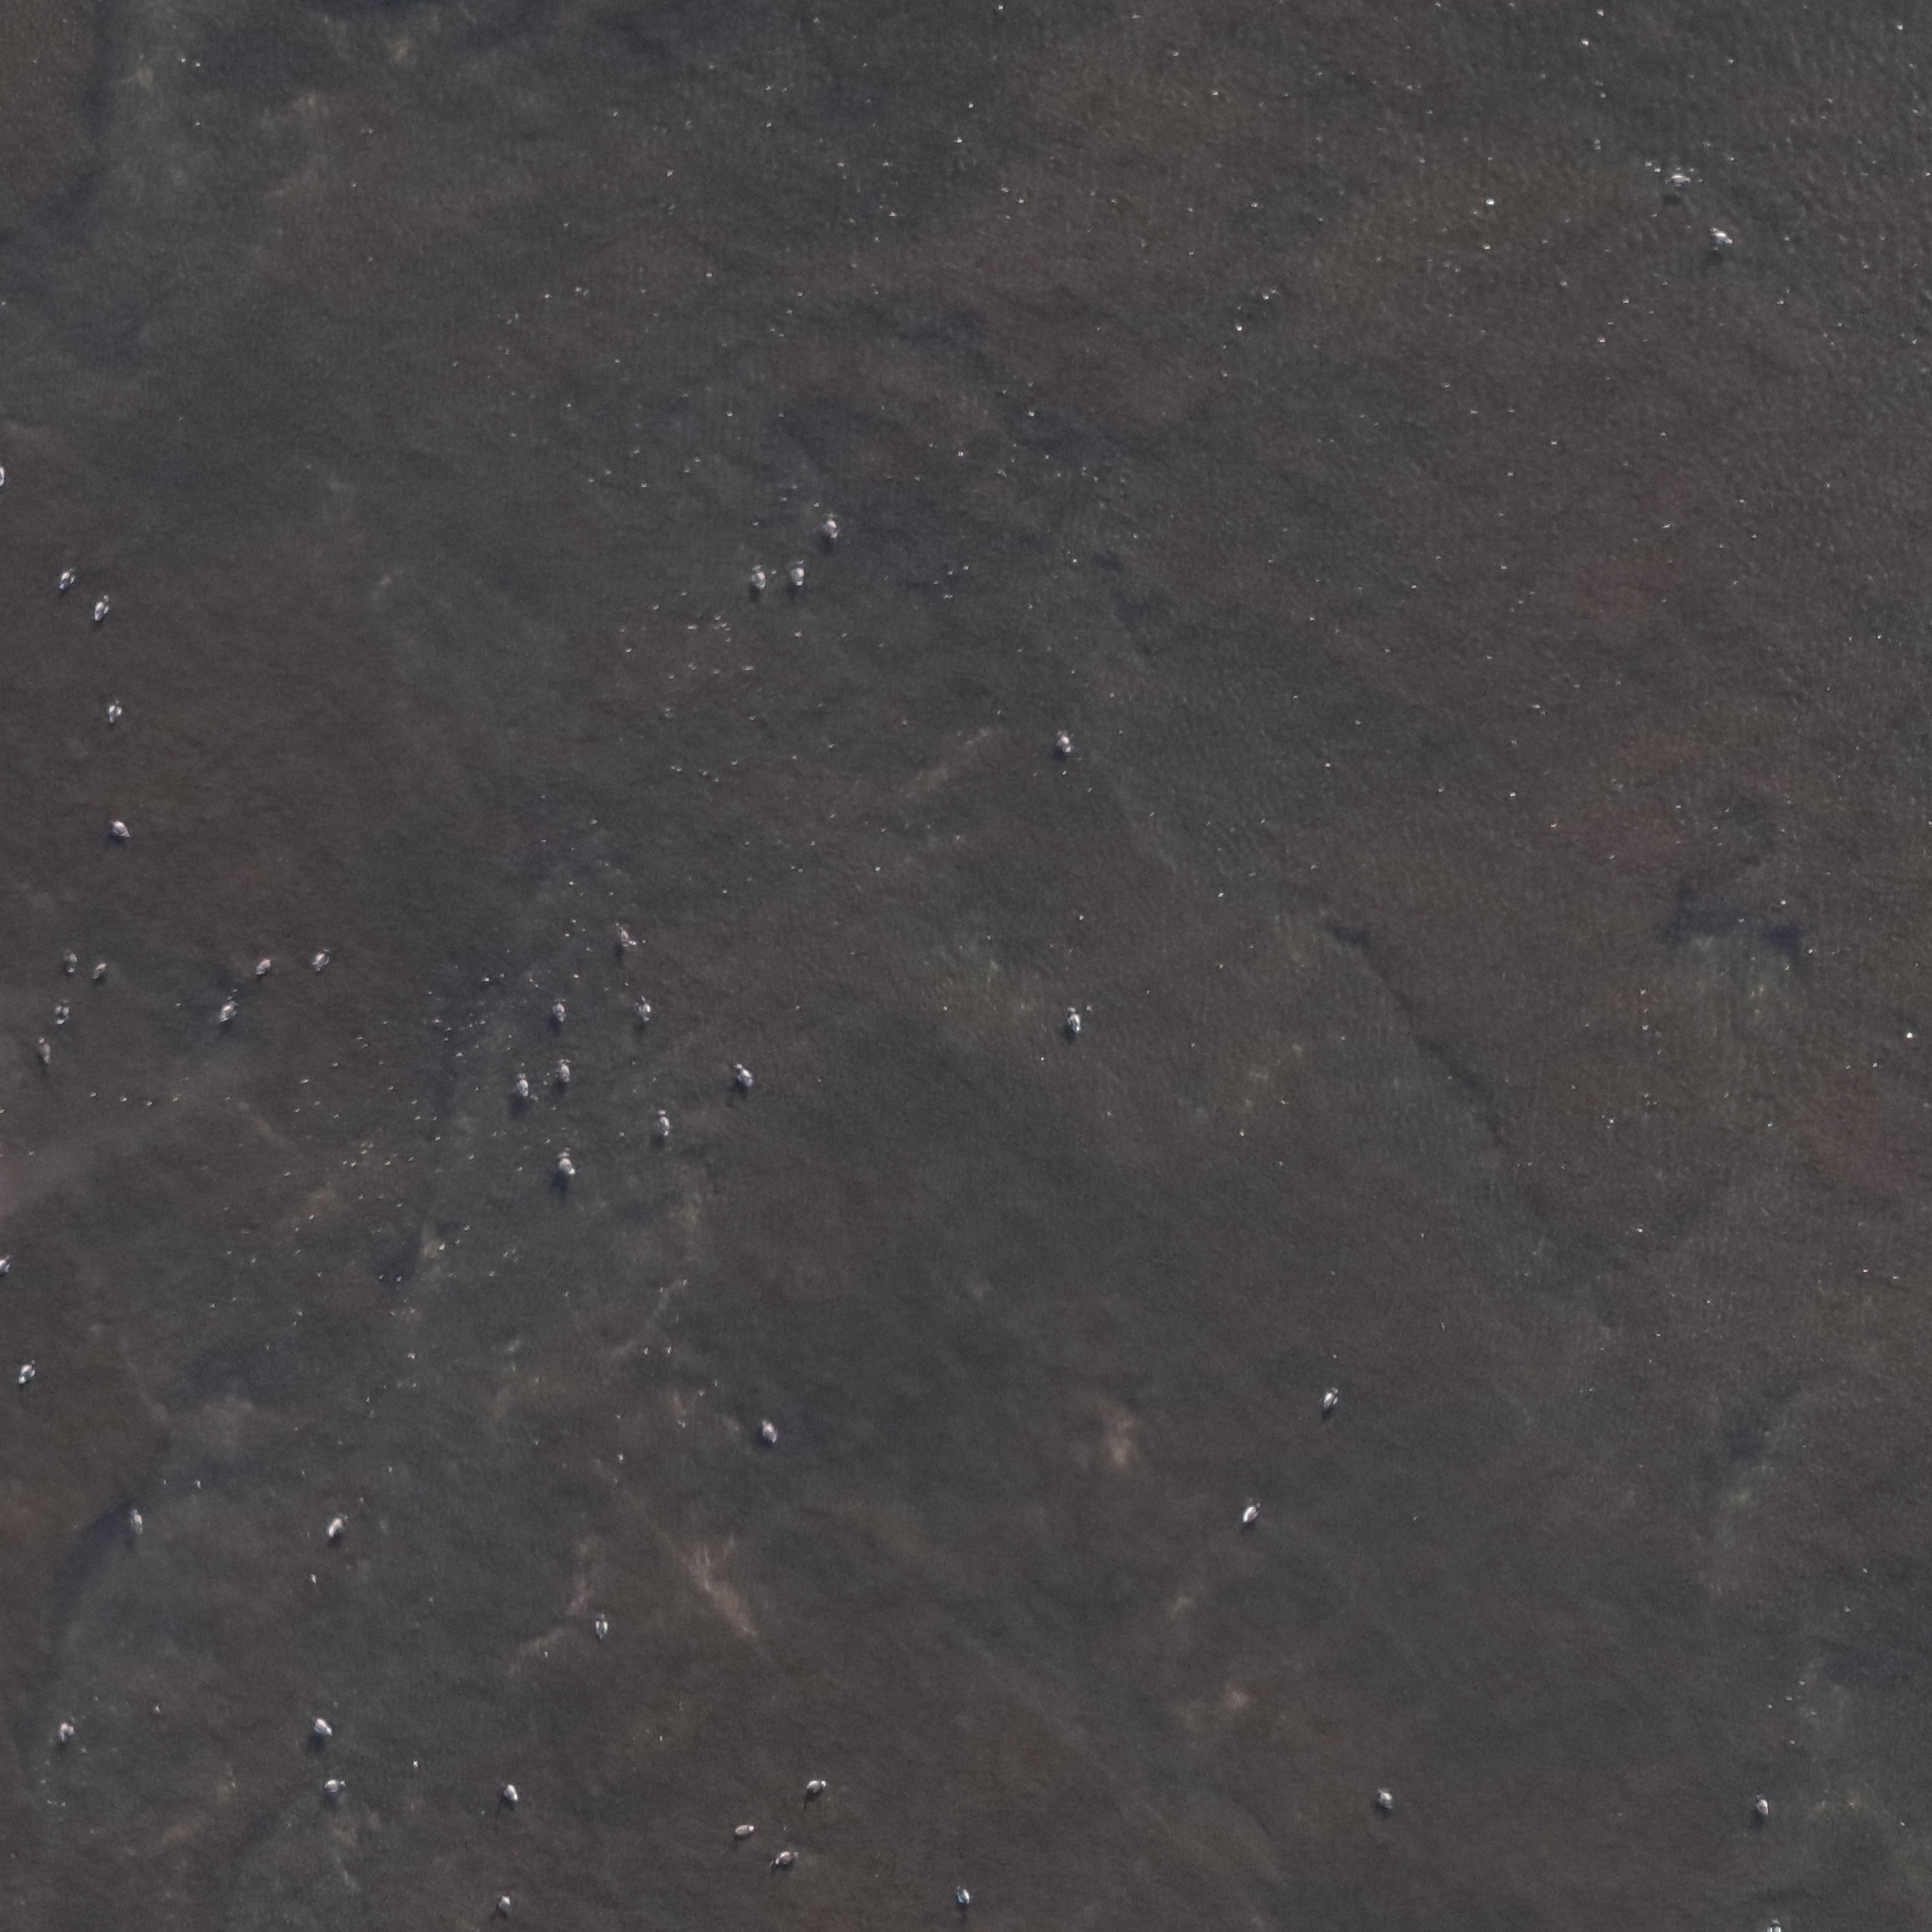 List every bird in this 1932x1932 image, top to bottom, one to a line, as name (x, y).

brant (1676, 184)
brant (1722, 235)
brant (829, 524)
brant (65, 576)
brant (798, 576)
brant (762, 578)
brant (100, 609)
brant (114, 712)
brant (1060, 748)
brant (118, 834)
brant (626, 942)
brant (73, 958)
brant (328, 959)
brant (258, 962)
brant (98, 978)
brant (232, 1012)
brant (559, 1012)
brant (641, 1012)
brant (1072, 1019)
brant (63, 1024)
brant (37, 1047)
brant (561, 1073)
brant (743, 1077)
brant (523, 1091)
brant (660, 1125)
brant (566, 1165)
brant (3, 1274)
brant (32, 1367)
brant (1324, 1397)
brant (767, 1429)
brant (1255, 1521)
brant (137, 1522)
brant (338, 1523)
brant (604, 1631)
brant (324, 1727)
brant (61, 1740)
brant (822, 1787)
brant (338, 1789)
brant (1384, 1796)
brant (512, 1797)
brant (1756, 1807)
brant (744, 1825)
brant (787, 1860)
brant (957, 1894)
brant (500, 1904)